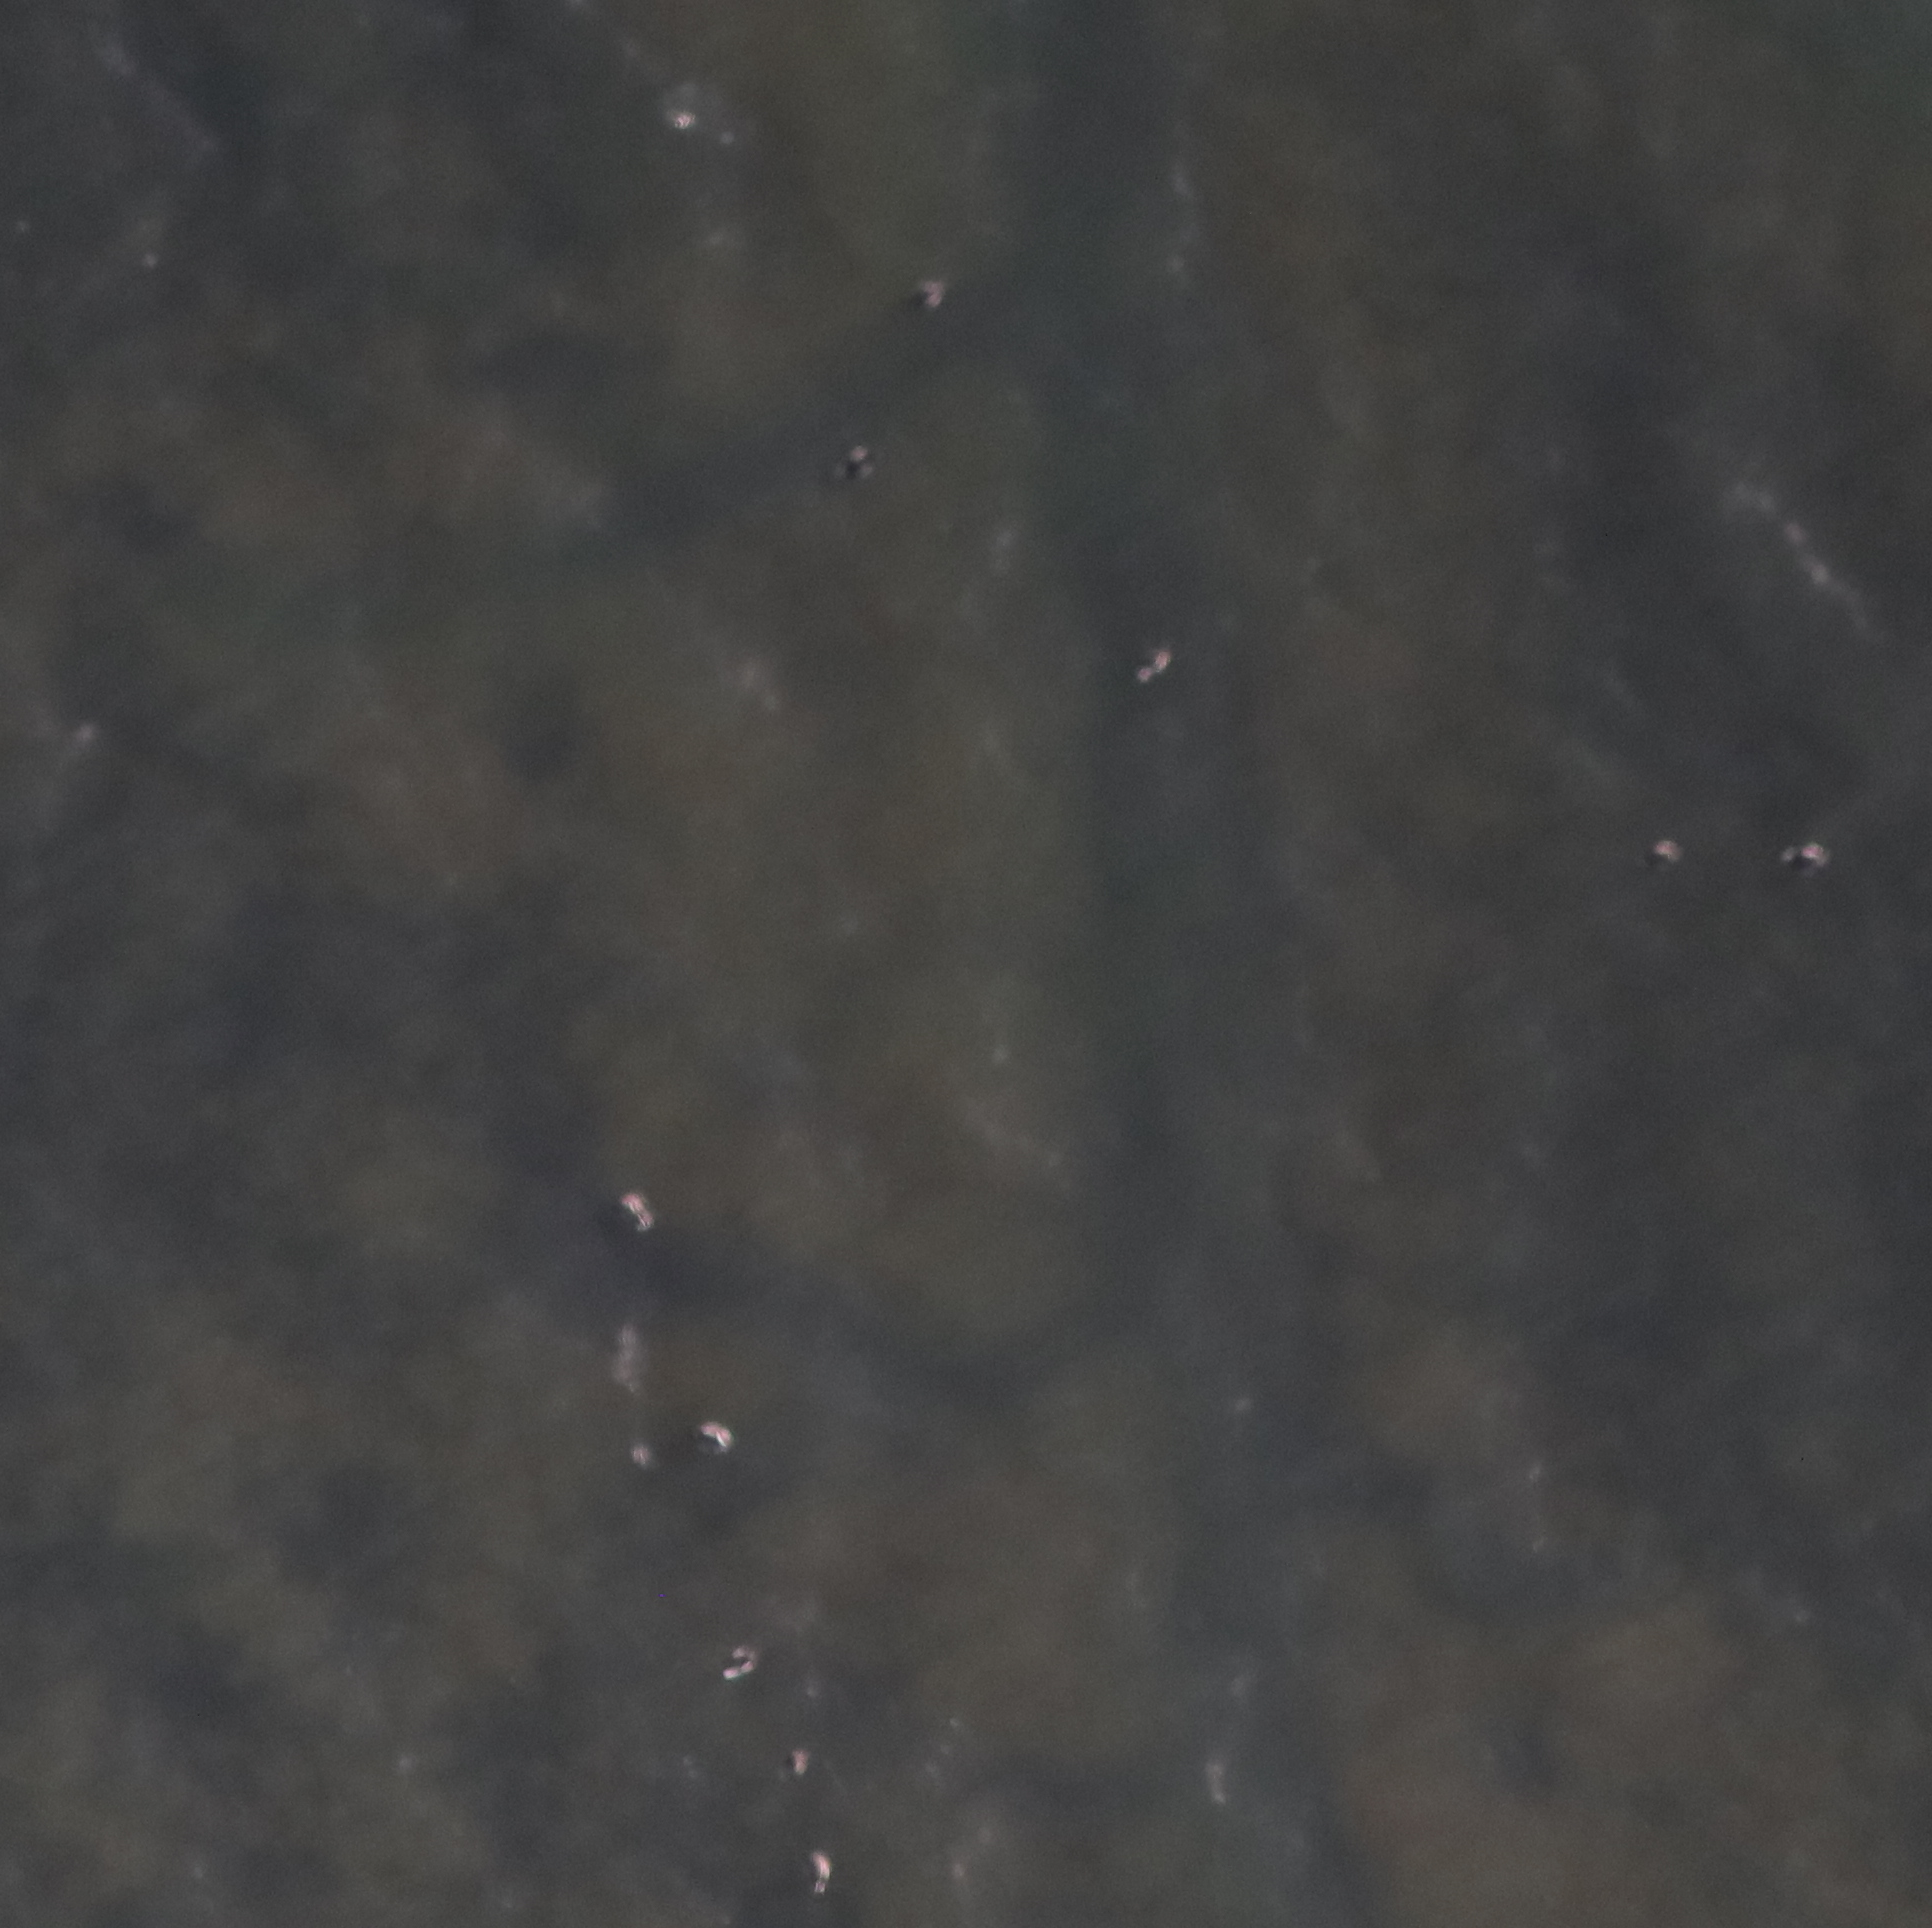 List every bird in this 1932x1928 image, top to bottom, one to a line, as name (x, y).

brant (925, 299)
brant (857, 464)
brant (1159, 661)
brant (1662, 855)
brant (1811, 863)
brant (640, 1213)
brant (717, 1443)
brant (737, 1657)
brant (796, 1761)
brant (819, 1873)